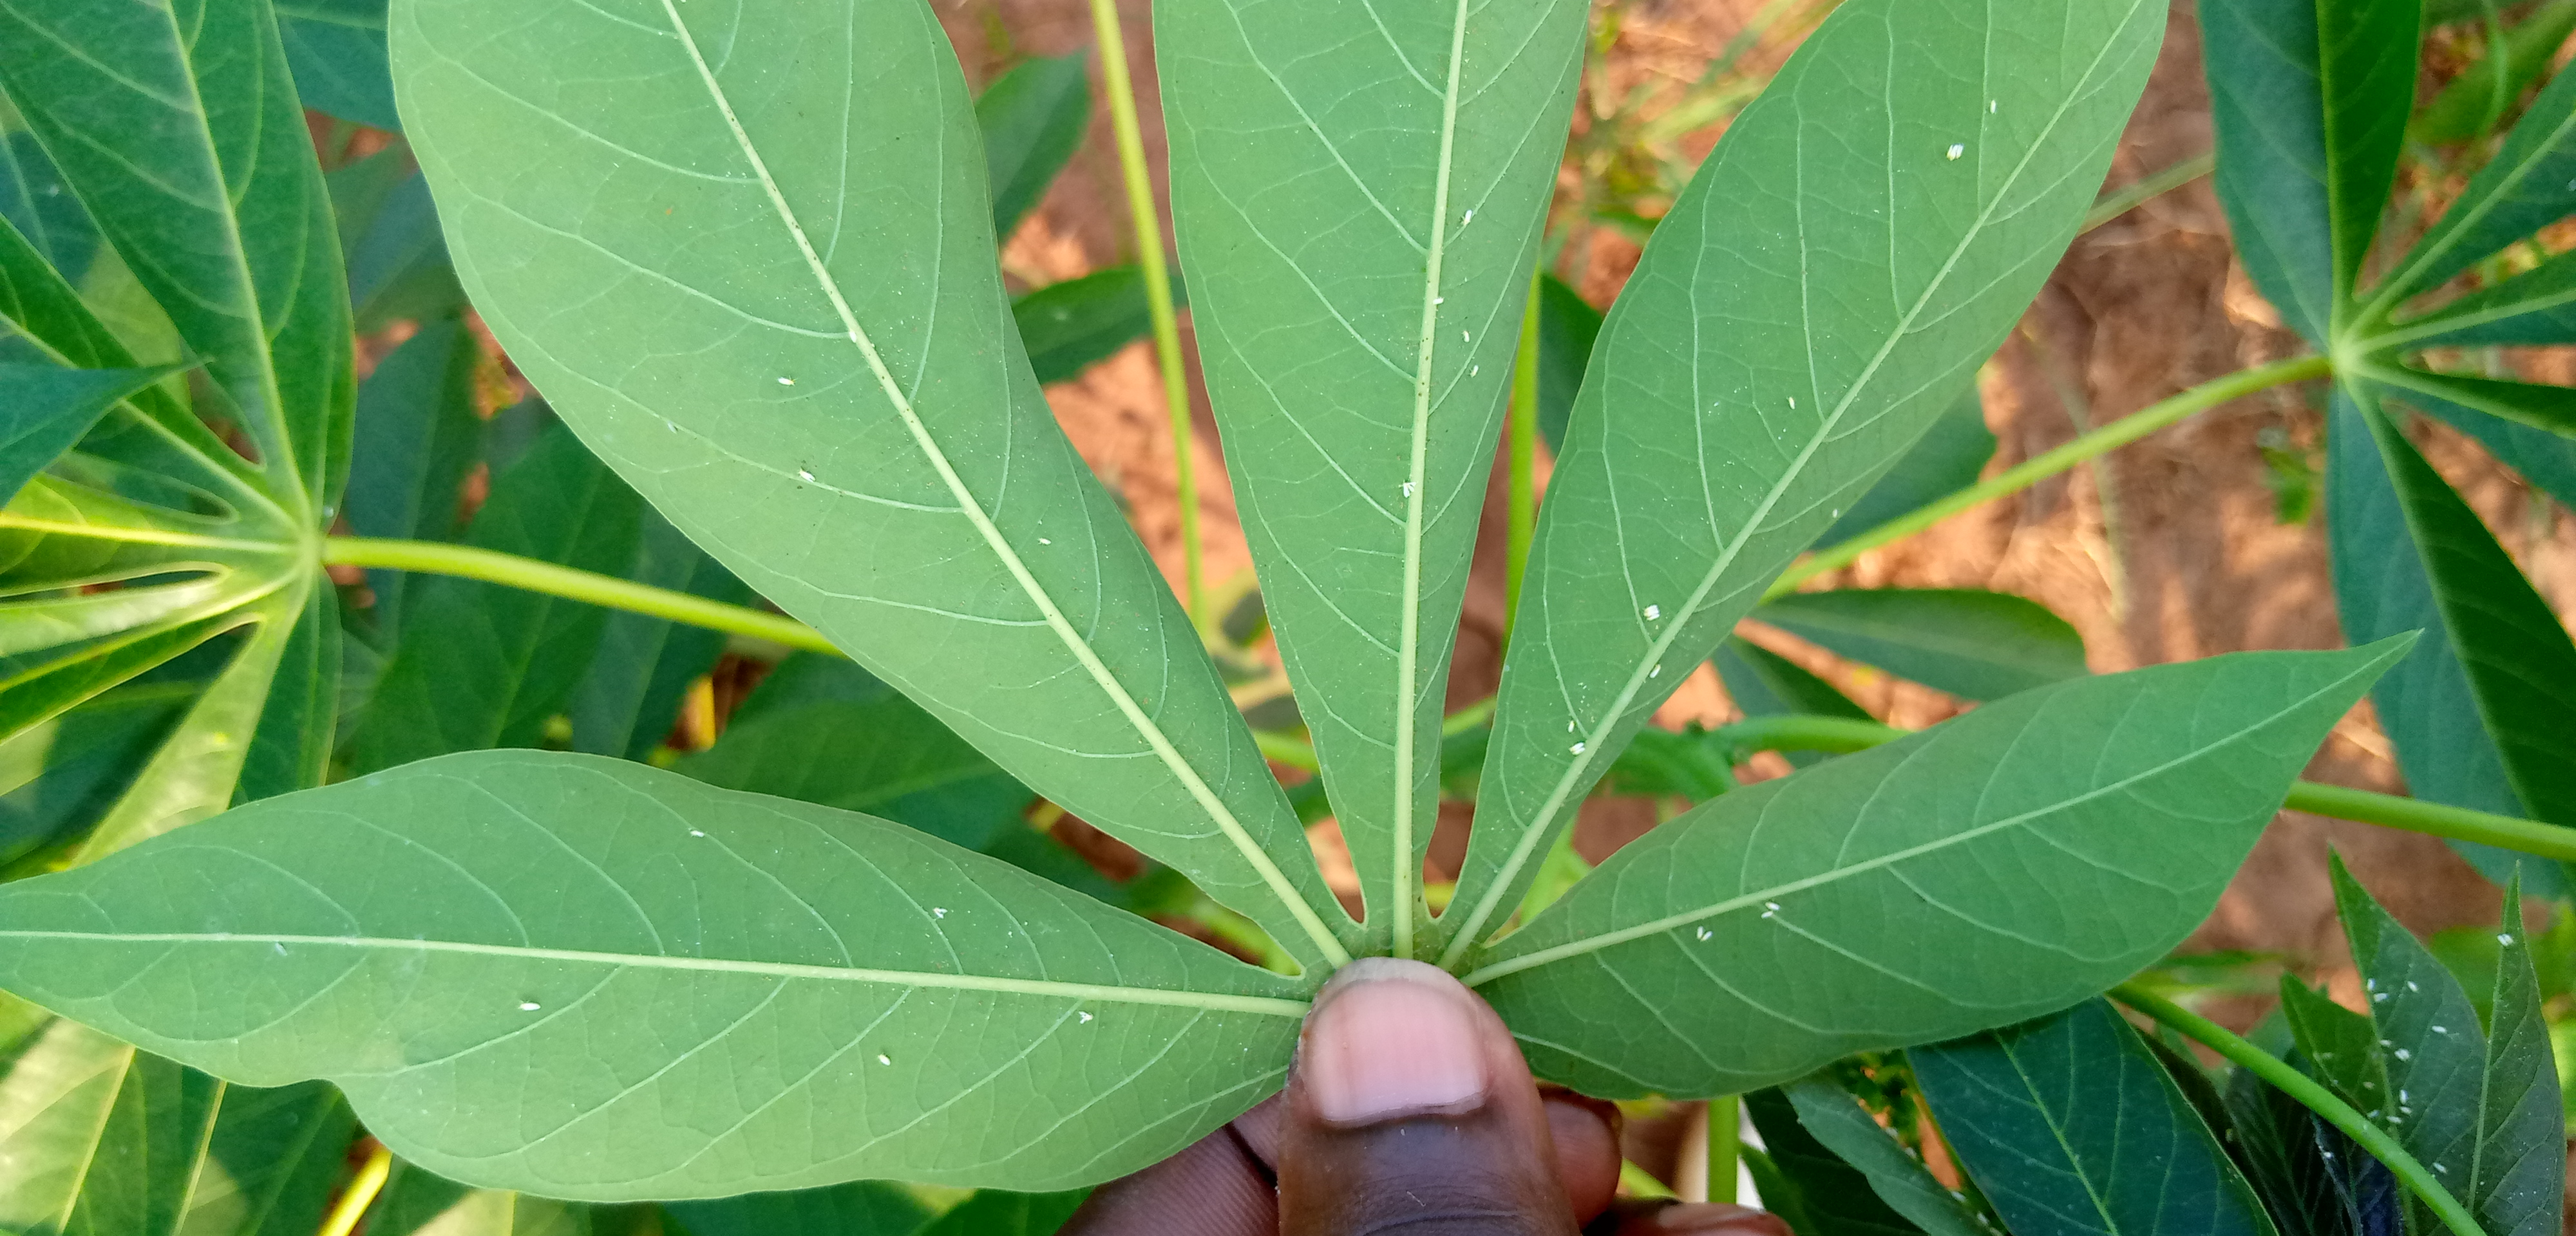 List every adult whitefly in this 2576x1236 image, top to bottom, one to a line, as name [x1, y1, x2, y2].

whitefly [1987, 97, 2000, 115]
whitefly [1944, 142, 1967, 162]
whitefly [1460, 207, 1477, 231]
whitefly [1431, 296, 1448, 307]
whitefly [1459, 328, 1476, 344]
whitefly [1467, 362, 1482, 380]
whitefly [774, 374, 795, 389]
whitefly [1786, 395, 1798, 413]
whitefly [797, 465, 817, 486]
whitefly [1398, 478, 1419, 501]
whitefly [1830, 506, 1841, 520]
whitefly [1037, 534, 1054, 549]
whitefly [1640, 599, 1662, 623]
whitefly [1647, 661, 1667, 680]
whitefly [1566, 718, 1575, 735]
whitefly [1567, 738, 1587, 757]
whitefly [689, 827, 708, 840]
whitefly [1764, 898, 1783, 912]
whitefly [932, 904, 949, 922]
whitefly [1759, 910, 1777, 921]
whitefly [1694, 923, 1704, 942]
whitefly [1701, 930, 1715, 942]
whitefly [2495, 931, 2515, 948]
whitefly [2365, 976, 2376, 991]
whitefly [2405, 979, 2420, 993]
whitefly [2371, 990, 2390, 1004]
whitefly [516, 999, 543, 1015]
whitefly [1075, 1007, 1098, 1024]
whitefly [2430, 1024, 2448, 1035]
whitefly [2378, 1035, 2392, 1047]
whitefly [2392, 1047, 2414, 1062]
whitefly [876, 1051, 894, 1068]
whitefly [2362, 1078, 2378, 1092]
whitefly [2397, 1085, 2409, 1105]
whitefly [2398, 1105, 2413, 1116]
whitefly [2364, 1106, 2380, 1121]
whitefly [2384, 1112, 2405, 1126]
whitefly [1882, 1124, 1903, 1141]
whitefly [1900, 1144, 1918, 1160]
whitefly [2322, 1148, 2334, 1161]
whitefly [2432, 1160, 2451, 1174]
whitefly [1948, 1188, 1968, 1204]
whitefly [1975, 1209, 1994, 1228]